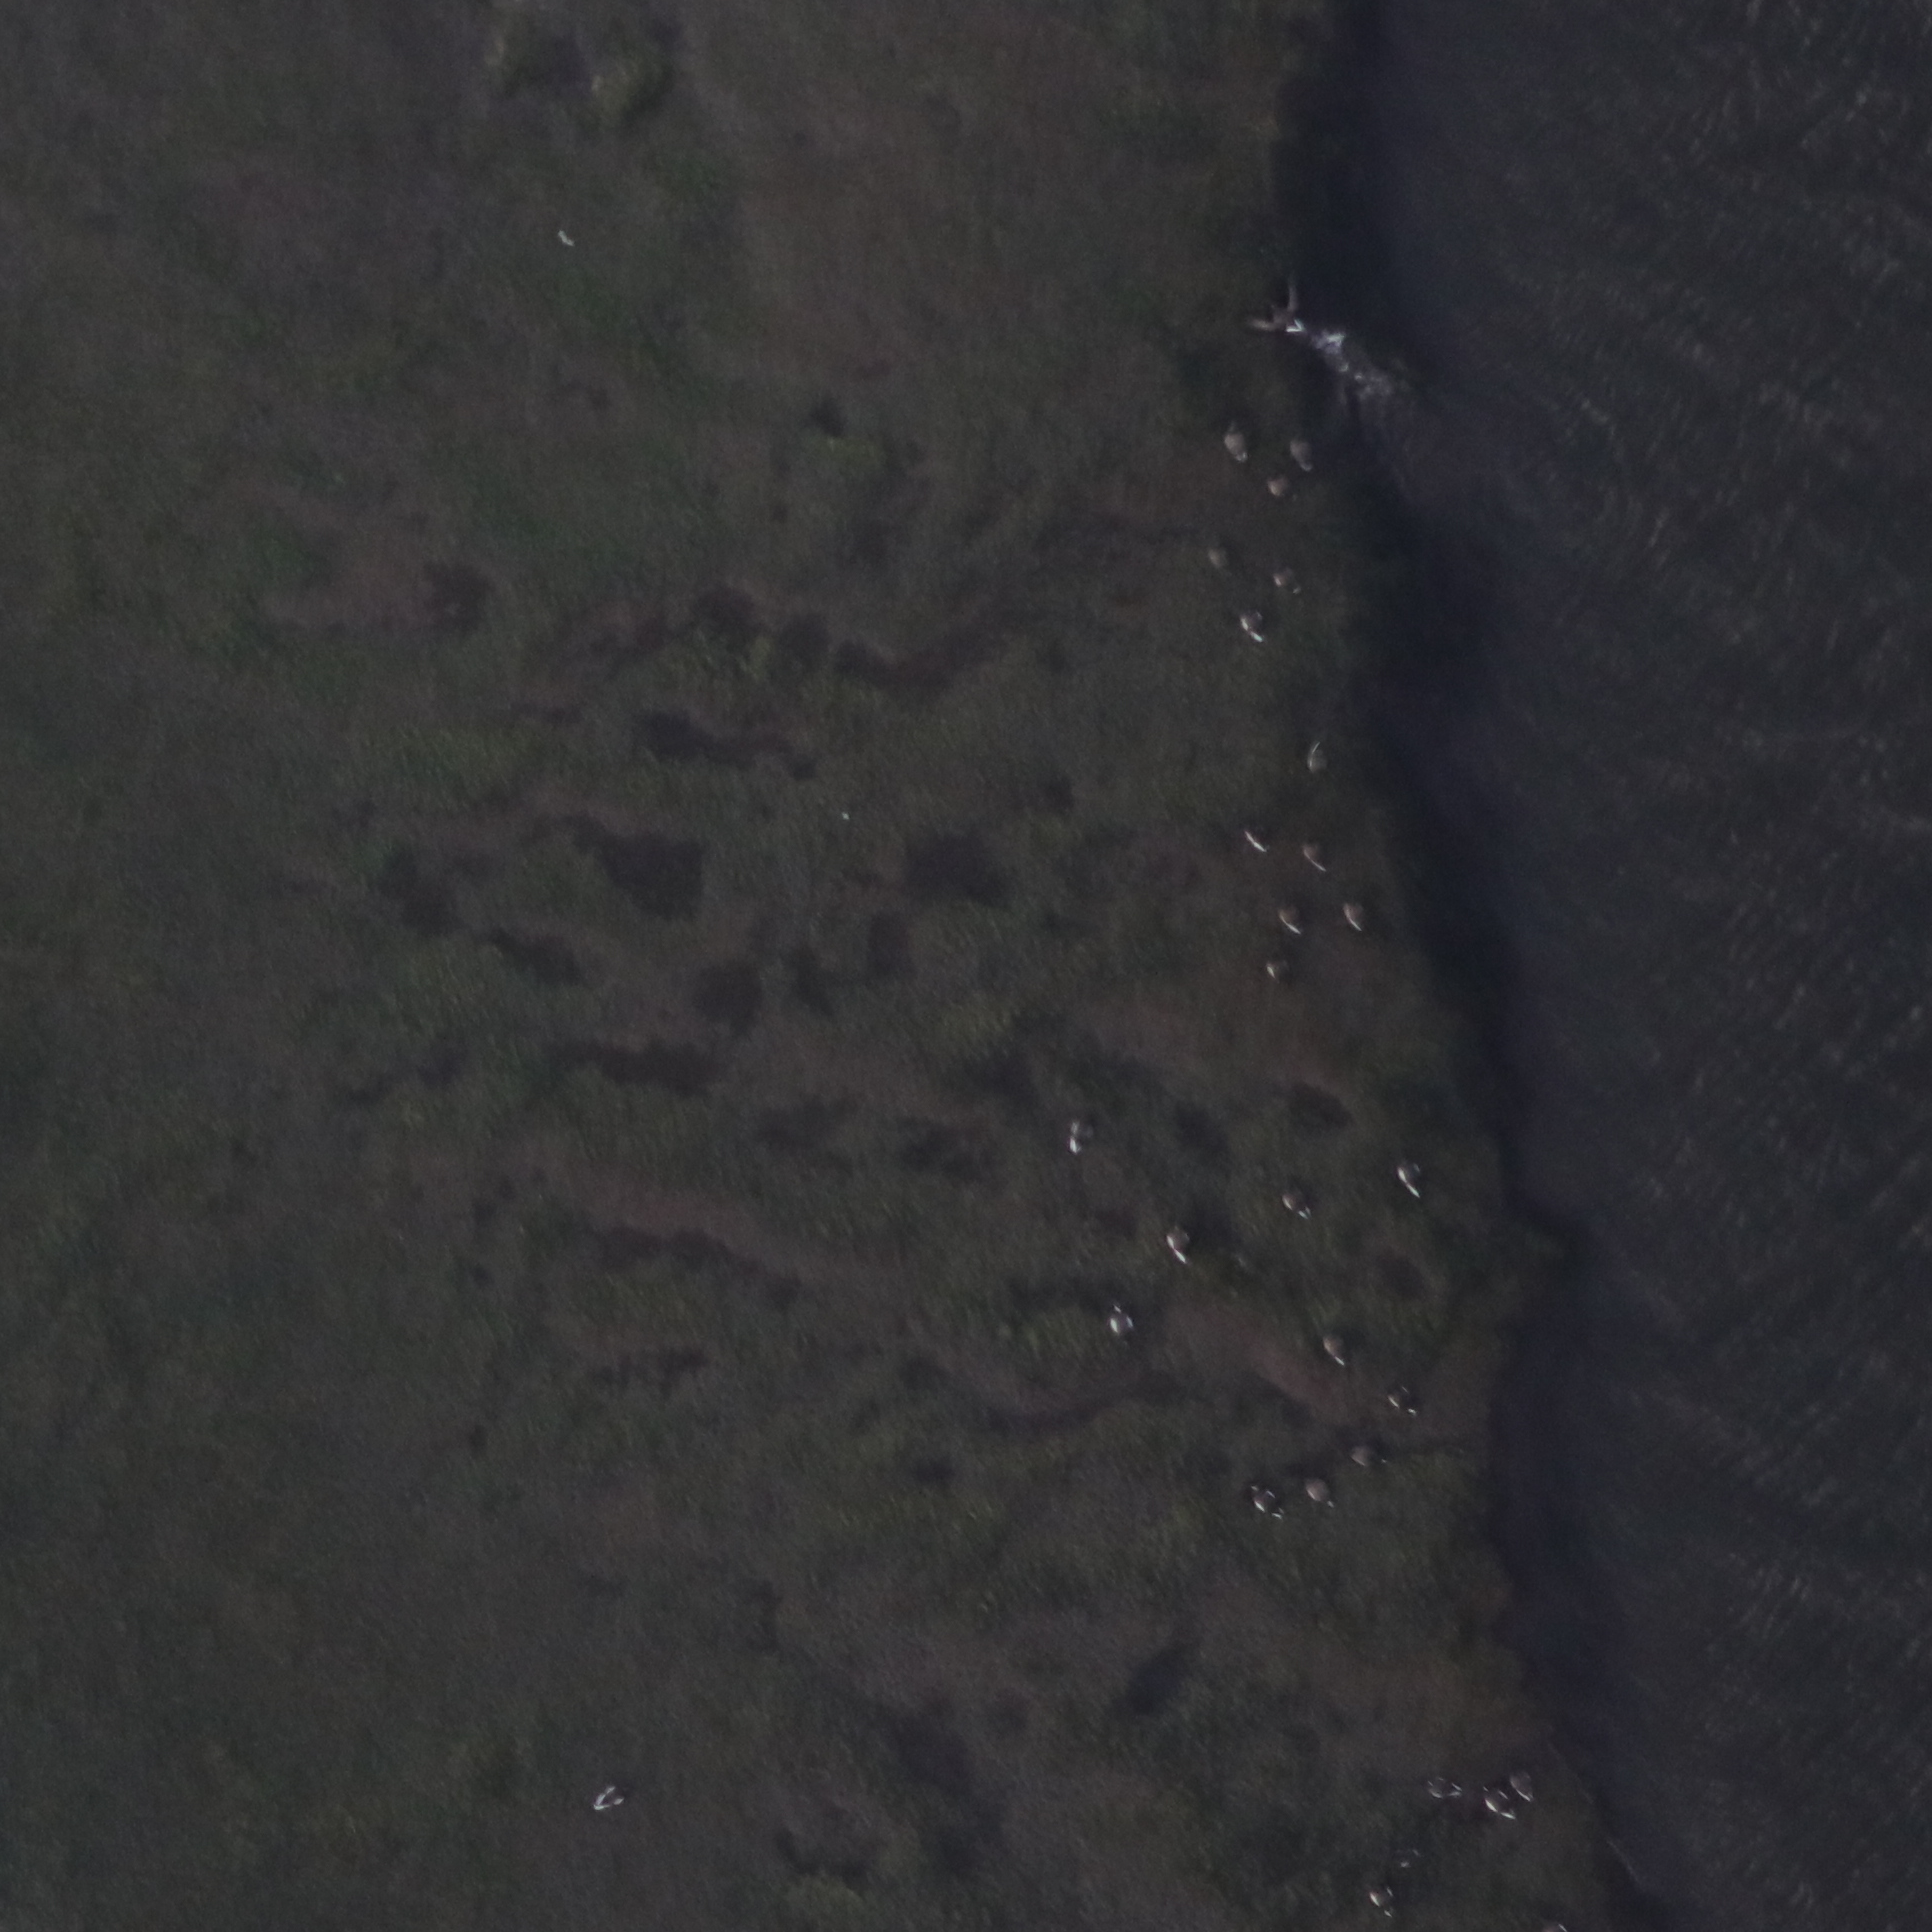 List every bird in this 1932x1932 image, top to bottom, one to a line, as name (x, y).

brant (1292, 323)
brant (1237, 442)
brant (1301, 445)
brant (1280, 484)
brant (1221, 551)
brant (1283, 574)
brant (1253, 622)
brant (1324, 763)
brant (1254, 834)
brant (1310, 853)
brant (1291, 907)
brant (1363, 921)
brant (1276, 960)
brant (1081, 1133)
brant (1410, 1178)
brant (1295, 1203)
brant (1178, 1243)
brant (1121, 1321)
brant (1330, 1346)
brant (1413, 1401)
brant (1368, 1456)
brant (1317, 1491)
brant (1264, 1500)
brant (1440, 1787)
brant (1503, 1798)
brant (610, 1804)
brant (1406, 1856)
brant (1385, 1907)